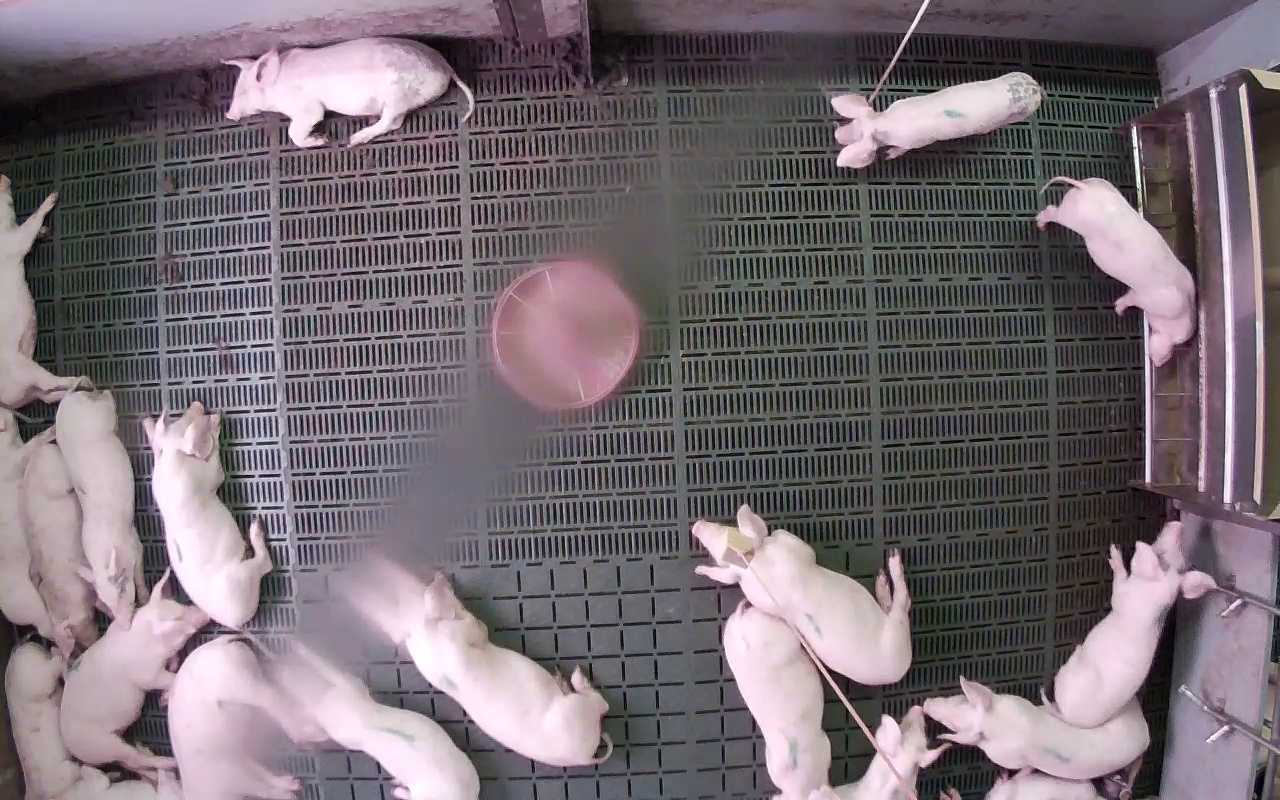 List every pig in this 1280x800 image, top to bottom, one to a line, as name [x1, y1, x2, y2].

pig [219, 37, 476, 146]
pig [832, 71, 1047, 169]
pig [1036, 175, 1198, 367]
pig [0, 178, 98, 423]
pig [56, 377, 149, 629]
pig [140, 402, 277, 658]
pig [1, 407, 56, 641]
pig [19, 442, 114, 660]
pig [691, 501, 915, 684]
pig [1039, 520, 1217, 727]
pig [59, 565, 211, 783]
pig [362, 568, 613, 766]
pig [723, 597, 841, 799]
pig [170, 631, 301, 798]
pig [5, 633, 84, 797]
pig [280, 643, 483, 799]
pig [922, 675, 1151, 778]
pig [831, 703, 954, 799]
pig [50, 742, 184, 799]